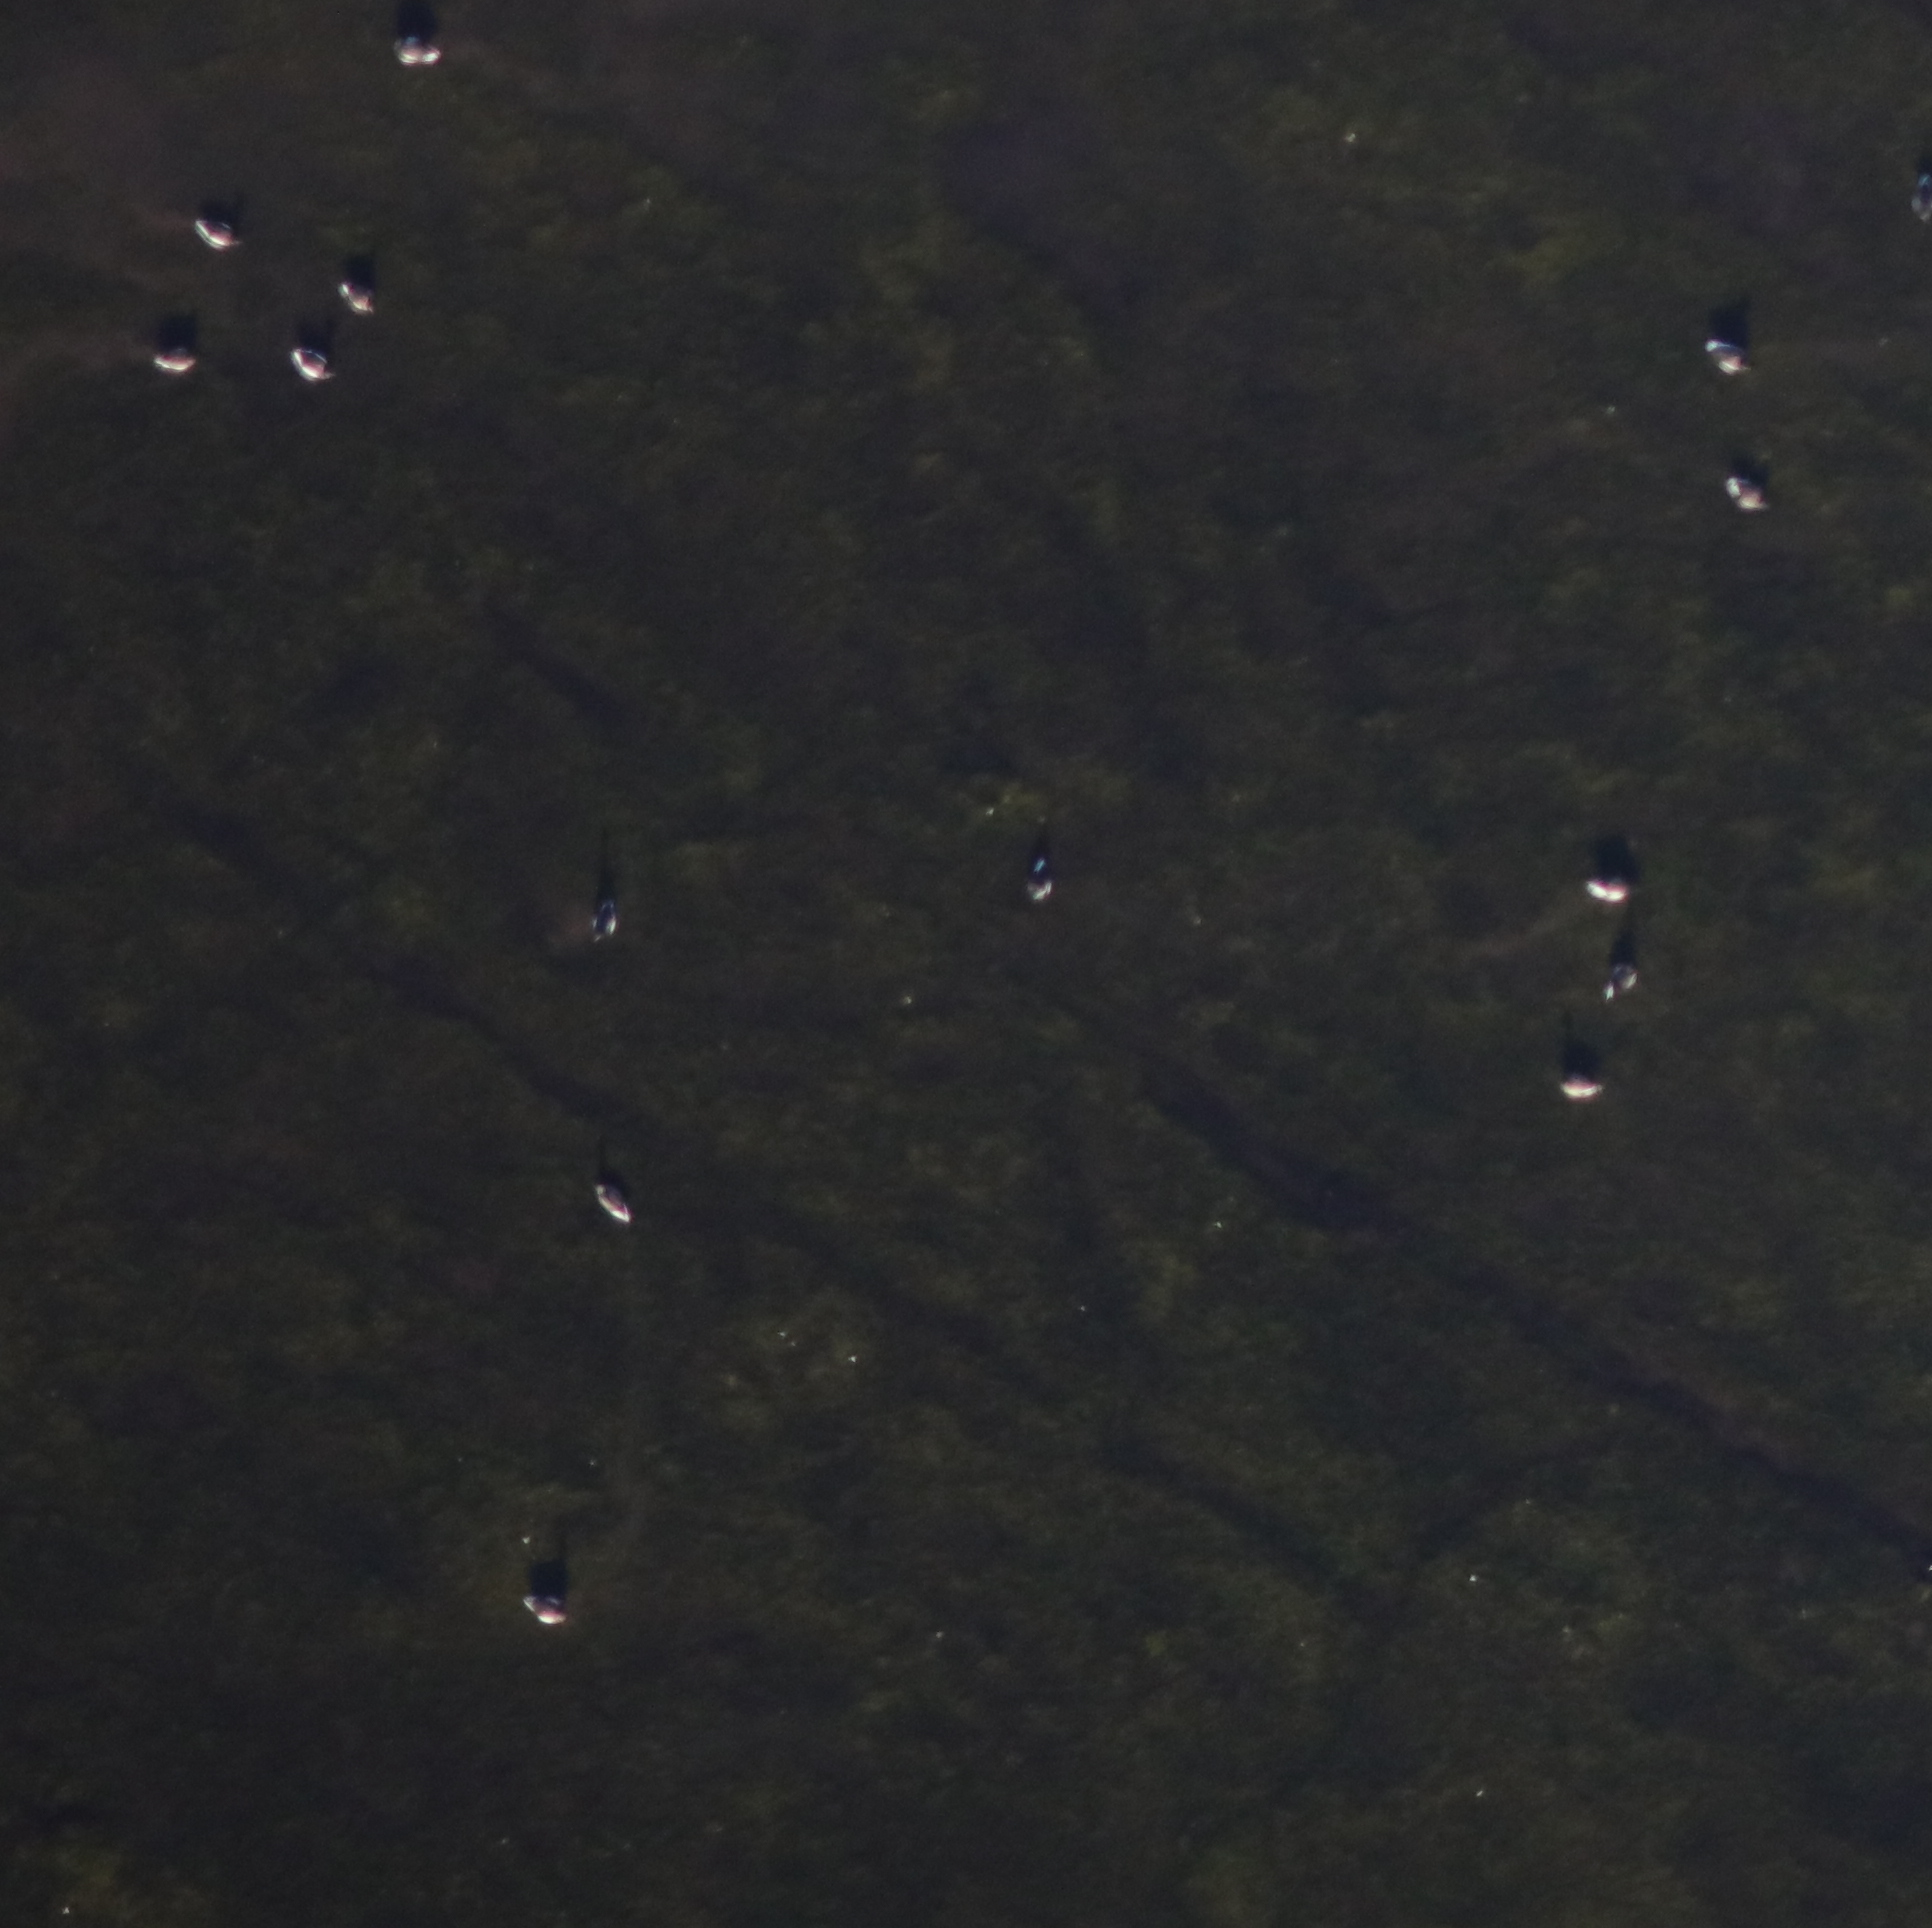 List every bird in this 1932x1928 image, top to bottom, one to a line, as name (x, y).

brant (419, 47)
brant (1920, 198)
brant (219, 231)
brant (360, 299)
brant (1728, 359)
brant (173, 360)
brant (313, 366)
brant (1746, 493)
brant (1046, 879)
brant (1609, 891)
brant (605, 921)
brant (1621, 975)
brant (1579, 1086)
brant (614, 1200)
brant (547, 1607)